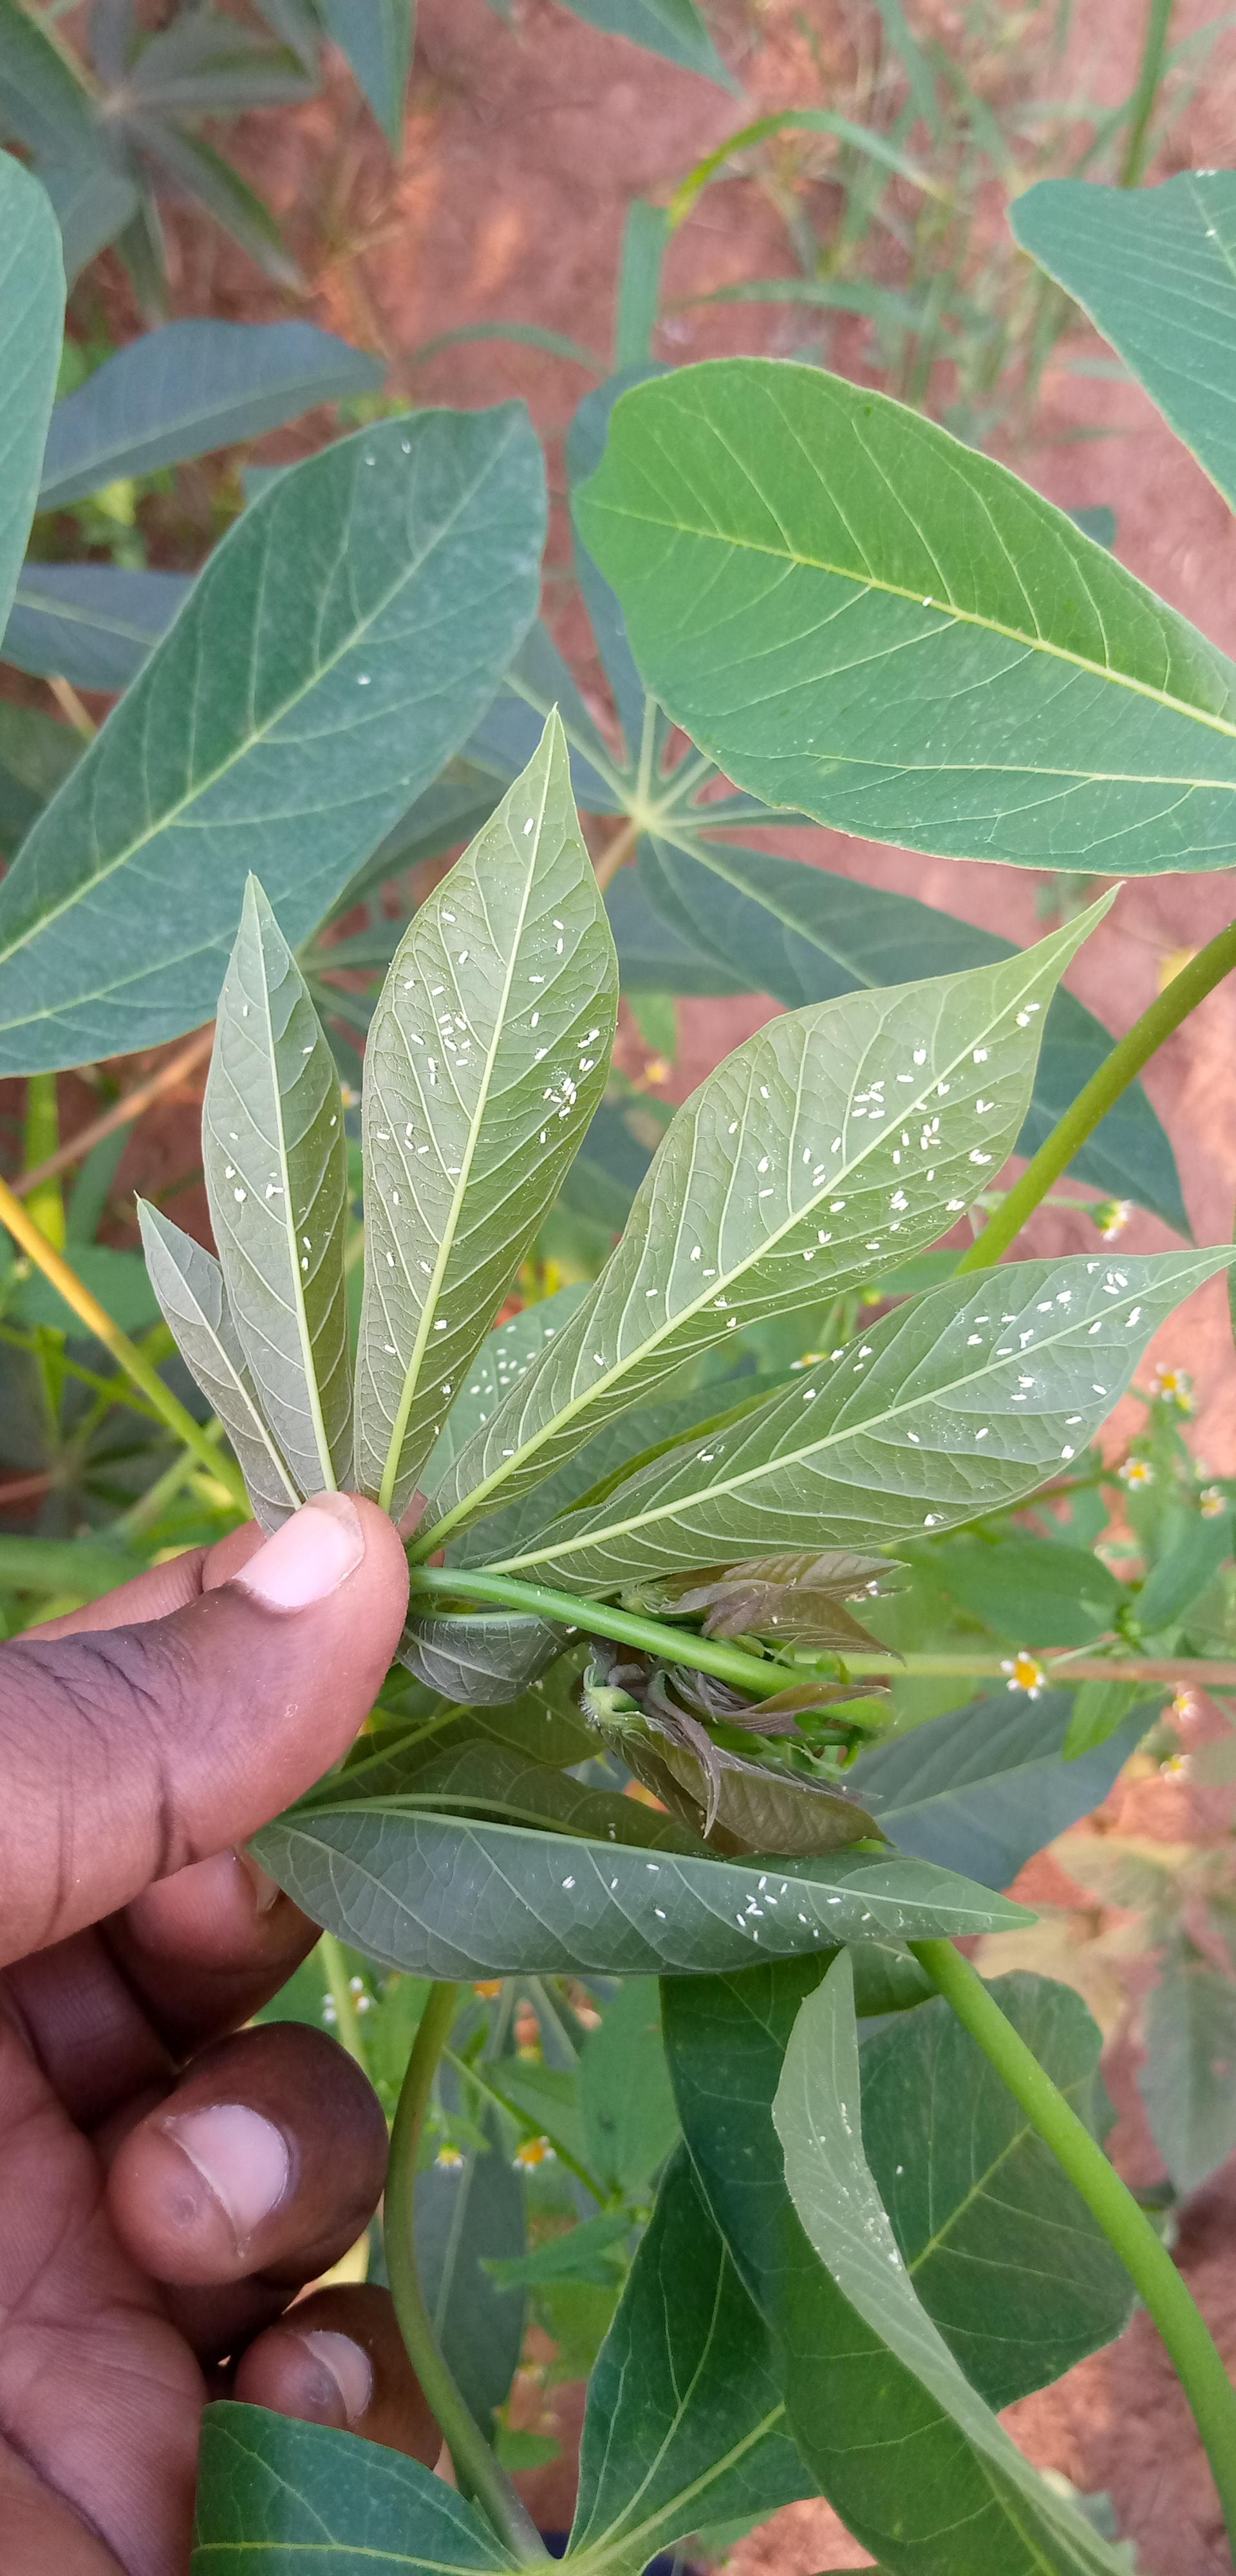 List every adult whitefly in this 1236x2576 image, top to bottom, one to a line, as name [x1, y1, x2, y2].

whitefly [1194, 166, 1205, 178]
whitefly [1207, 168, 1218, 178]
whitefly [1204, 226, 1217, 240]
whitefly [399, 437, 413, 455]
whitefly [363, 456, 377, 468]
whitefly [920, 594, 934, 608]
whitefly [353, 674, 371, 687]
whitefly [521, 815, 536, 838]
whitefly [438, 909, 460, 925]
whitefly [549, 918, 566, 931]
whitefly [553, 936, 566, 955]
whitefly [454, 949, 472, 966]
whitefly [526, 971, 548, 988]
whitefly [401, 978, 417, 990]
whitefly [430, 984, 447, 998]
whitefly [1022, 1000, 1041, 1012]
whitefly [241, 1003, 250, 1019]
whitefly [529, 1008, 541, 1028]
whitefly [1017, 1010, 1031, 1021]
whitefly [434, 1012, 453, 1025]
whitefly [456, 1018, 468, 1034]
whitefly [1015, 1018, 1030, 1028]
whitefly [438, 1026, 456, 1036]
whitefly [587, 1026, 602, 1043]
whitefly [408, 1030, 425, 1046]
whitefly [442, 1037, 458, 1054]
whitefly [460, 1037, 473, 1050]
whitefly [576, 1038, 590, 1052]
whitefly [300, 1045, 315, 1056]
whitefly [531, 1046, 548, 1063]
whitefly [919, 1047, 927, 1066]
whitefly [973, 1048, 980, 1065]
whitefly [979, 1048, 990, 1063]
whitefly [912, 1050, 919, 1064]
whitefly [426, 1056, 440, 1072]
whitefly [577, 1056, 586, 1071]
whitefly [453, 1058, 471, 1068]
whitefly [583, 1058, 595, 1073]
whitefly [892, 1072, 915, 1085]
whitefly [428, 1072, 438, 1086]
whitefly [561, 1077, 572, 1092]
whitefly [870, 1079, 886, 1090]
whitefly [937, 1081, 943, 1096]
whitefly [565, 1082, 576, 1097]
whitefly [757, 1083, 772, 1100]
whitefly [943, 1083, 950, 1097]
whitefly [542, 1086, 554, 1101]
whitefly [869, 1090, 886, 1104]
whitefly [570, 1091, 578, 1106]
whitefly [852, 1091, 870, 1104]
whitefly [550, 1094, 563, 1105]
whitefly [975, 1098, 982, 1115]
whitefly [982, 1099, 995, 1112]
whitefly [913, 1099, 929, 1112]
whitefly [557, 1104, 574, 1119]
whitefly [851, 1106, 868, 1119]
whitefly [867, 1108, 887, 1121]
whitefly [328, 1113, 338, 1128]
whitefly [931, 1115, 941, 1133]
whitefly [727, 1119, 739, 1136]
whitefly [404, 1121, 415, 1137]
whitefly [922, 1122, 932, 1138]
whitefly [537, 1128, 548, 1145]
whitefly [228, 1130, 240, 1142]
whitefly [375, 1130, 391, 1142]
whitefly [900, 1132, 912, 1146]
whitefly [829, 1134, 844, 1153]
whitefly [919, 1136, 928, 1151]
whitefly [928, 1138, 942, 1147]
whitefly [403, 1139, 416, 1150]
whitefly [415, 1145, 431, 1155]
whitefly [800, 1145, 813, 1165]
whitefly [970, 1148, 980, 1158]
whitefly [890, 1149, 903, 1167]
whitefly [969, 1153, 982, 1163]
whitefly [982, 1153, 993, 1164]
whitefly [757, 1156, 768, 1174]
whitefly [762, 1162, 769, 1173]
whitefly [224, 1164, 231, 1173]
whitefly [444, 1166, 462, 1177]
whitefly [924, 1166, 935, 1183]
whitefly [226, 1169, 236, 1180]
whitefly [268, 1171, 278, 1179]
whitefly [265, 1184, 274, 1200]
whitefly [232, 1186, 239, 1202]
whitefly [273, 1186, 286, 1195]
whitefly [756, 1188, 775, 1199]
whitefly [239, 1188, 248, 1204]
whitefly [391, 1188, 400, 1207]
whitefly [890, 1189, 904, 1204]
whitefly [827, 1198, 848, 1213]
whitefly [890, 1198, 906, 1210]
whitefly [946, 1198, 959, 1211]
whitefly [953, 1199, 966, 1213]
whitefly [899, 1201, 910, 1212]
whitefly [888, 1221, 903, 1233]
whitefly [816, 1226, 825, 1245]
whitefly [825, 1232, 834, 1243]
whitefly [302, 1234, 313, 1251]
whitefly [861, 1240, 883, 1252]
whitefly [688, 1243, 703, 1261]
whitefly [801, 1249, 810, 1263]
whitefly [382, 1250, 397, 1269]
whitefly [809, 1251, 815, 1259]
whitefly [301, 1255, 310, 1272]
whitefly [1085, 1258, 1100, 1275]
whitefly [418, 1259, 433, 1276]
whitefly [700, 1267, 717, 1280]
whitefly [1114, 1269, 1131, 1288]
whitefly [1105, 1269, 1115, 1285]
whitefly [1101, 1284, 1121, 1296]
whitefly [1054, 1287, 1074, 1304]
whitefly [644, 1288, 661, 1300]
whitefly [713, 1297, 729, 1308]
whitefly [1033, 1298, 1054, 1313]
whitefly [1128, 1305, 1141, 1319]
whitefly [1000, 1313, 1016, 1324]
whitefly [973, 1314, 990, 1324]
whitefly [730, 1316, 739, 1328]
whitefly [1123, 1316, 1141, 1331]
whitefly [433, 1318, 448, 1325]
whitefly [1087, 1319, 1103, 1336]
whitefly [726, 1320, 730, 1329]
whitefly [432, 1324, 448, 1331]
whitefly [503, 1325, 517, 1334]
whitefly [1018, 1326, 1035, 1350]
whitefly [542, 1327, 555, 1338]
whitefly [969, 1332, 979, 1340]
whitefly [966, 1337, 984, 1348]
whitefly [382, 1342, 398, 1358]
whitefly [857, 1343, 874, 1359]
whitefly [995, 1346, 1015, 1356]
whitefly [495, 1347, 507, 1356]
whitefly [829, 1347, 846, 1364]
whitefly [525, 1351, 536, 1360]
whitefly [591, 1351, 605, 1368]
whitefly [509, 1359, 519, 1370]
whitefly [498, 1360, 507, 1370]
whitefly [850, 1363, 866, 1374]
whitefly [480, 1368, 487, 1379]
whitefly [1016, 1374, 1037, 1382]
whitefly [498, 1374, 510, 1385]
whitefly [1090, 1381, 1107, 1397]
whitefly [1018, 1382, 1035, 1390]
whitefly [439, 1383, 453, 1396]
whitefly [484, 1383, 494, 1396]
whitefly [469, 1384, 482, 1396]
whitefly [800, 1385, 818, 1402]
whitefly [1007, 1392, 1028, 1403]
whitefly [476, 1410, 487, 1425]
whitefly [1063, 1415, 1084, 1426]
whitefly [431, 1423, 444, 1437]
whitefly [971, 1426, 991, 1441]
whitefly [904, 1428, 922, 1446]
whitefly [1060, 1443, 1072, 1459]
whitefly [500, 1446, 516, 1457]
whitefly [1067, 1447, 1076, 1459]
whitefly [695, 1448, 707, 1460]
whitefly [701, 1455, 716, 1462]
whitefly [922, 1511, 938, 1528]
whitefly [863, 1578, 878, 1589]
whitefly [534, 1589, 543, 1598]
whitefly [868, 1589, 879, 1596]
whitefly [854, 1596, 866, 1603]
whitefly [770, 1612, 780, 1627]
whitefly [564, 1624, 577, 1635]
whitefly [543, 1707, 555, 1721]
whitefly [634, 1709, 641, 1716]
whitefly [592, 1713, 599, 1719]
whitefly [840, 1784, 848, 1792]
whitefly [643, 1861, 660, 1871]
whitefly [561, 1874, 573, 1889]
whitefly [756, 1874, 768, 1891]
whitefly [608, 1877, 620, 1890]
whitefly [566, 1879, 576, 1889]
whitefly [778, 1880, 790, 1896]
whitefly [744, 1892, 758, 1902]
whitefly [762, 1894, 779, 1904]
whitefly [825, 1896, 843, 1905]
whitefly [745, 1902, 758, 1915]
whitefly [651, 1906, 668, 1920]
whitefly [751, 1909, 765, 1917]
whitefly [859, 1911, 872, 1922]
whitefly [735, 1912, 747, 1927]
whitefly [797, 1913, 808, 1924]
whitefly [811, 1927, 819, 1938]
whitefly [751, 1928, 758, 1942]
whitefly [893, 1953, 904, 1963]
whitefly [839, 2100, 847, 2111]
whitefly [840, 2110, 848, 2117]
whitefly [844, 2124, 854, 2135]
whitefly [818, 2135, 827, 2145]
whitefly [894, 2164, 904, 2177]
whitefly [880, 2209, 890, 2224]
whitefly [887, 2247, 899, 2263]
whitefly [834, 2273, 843, 2282]